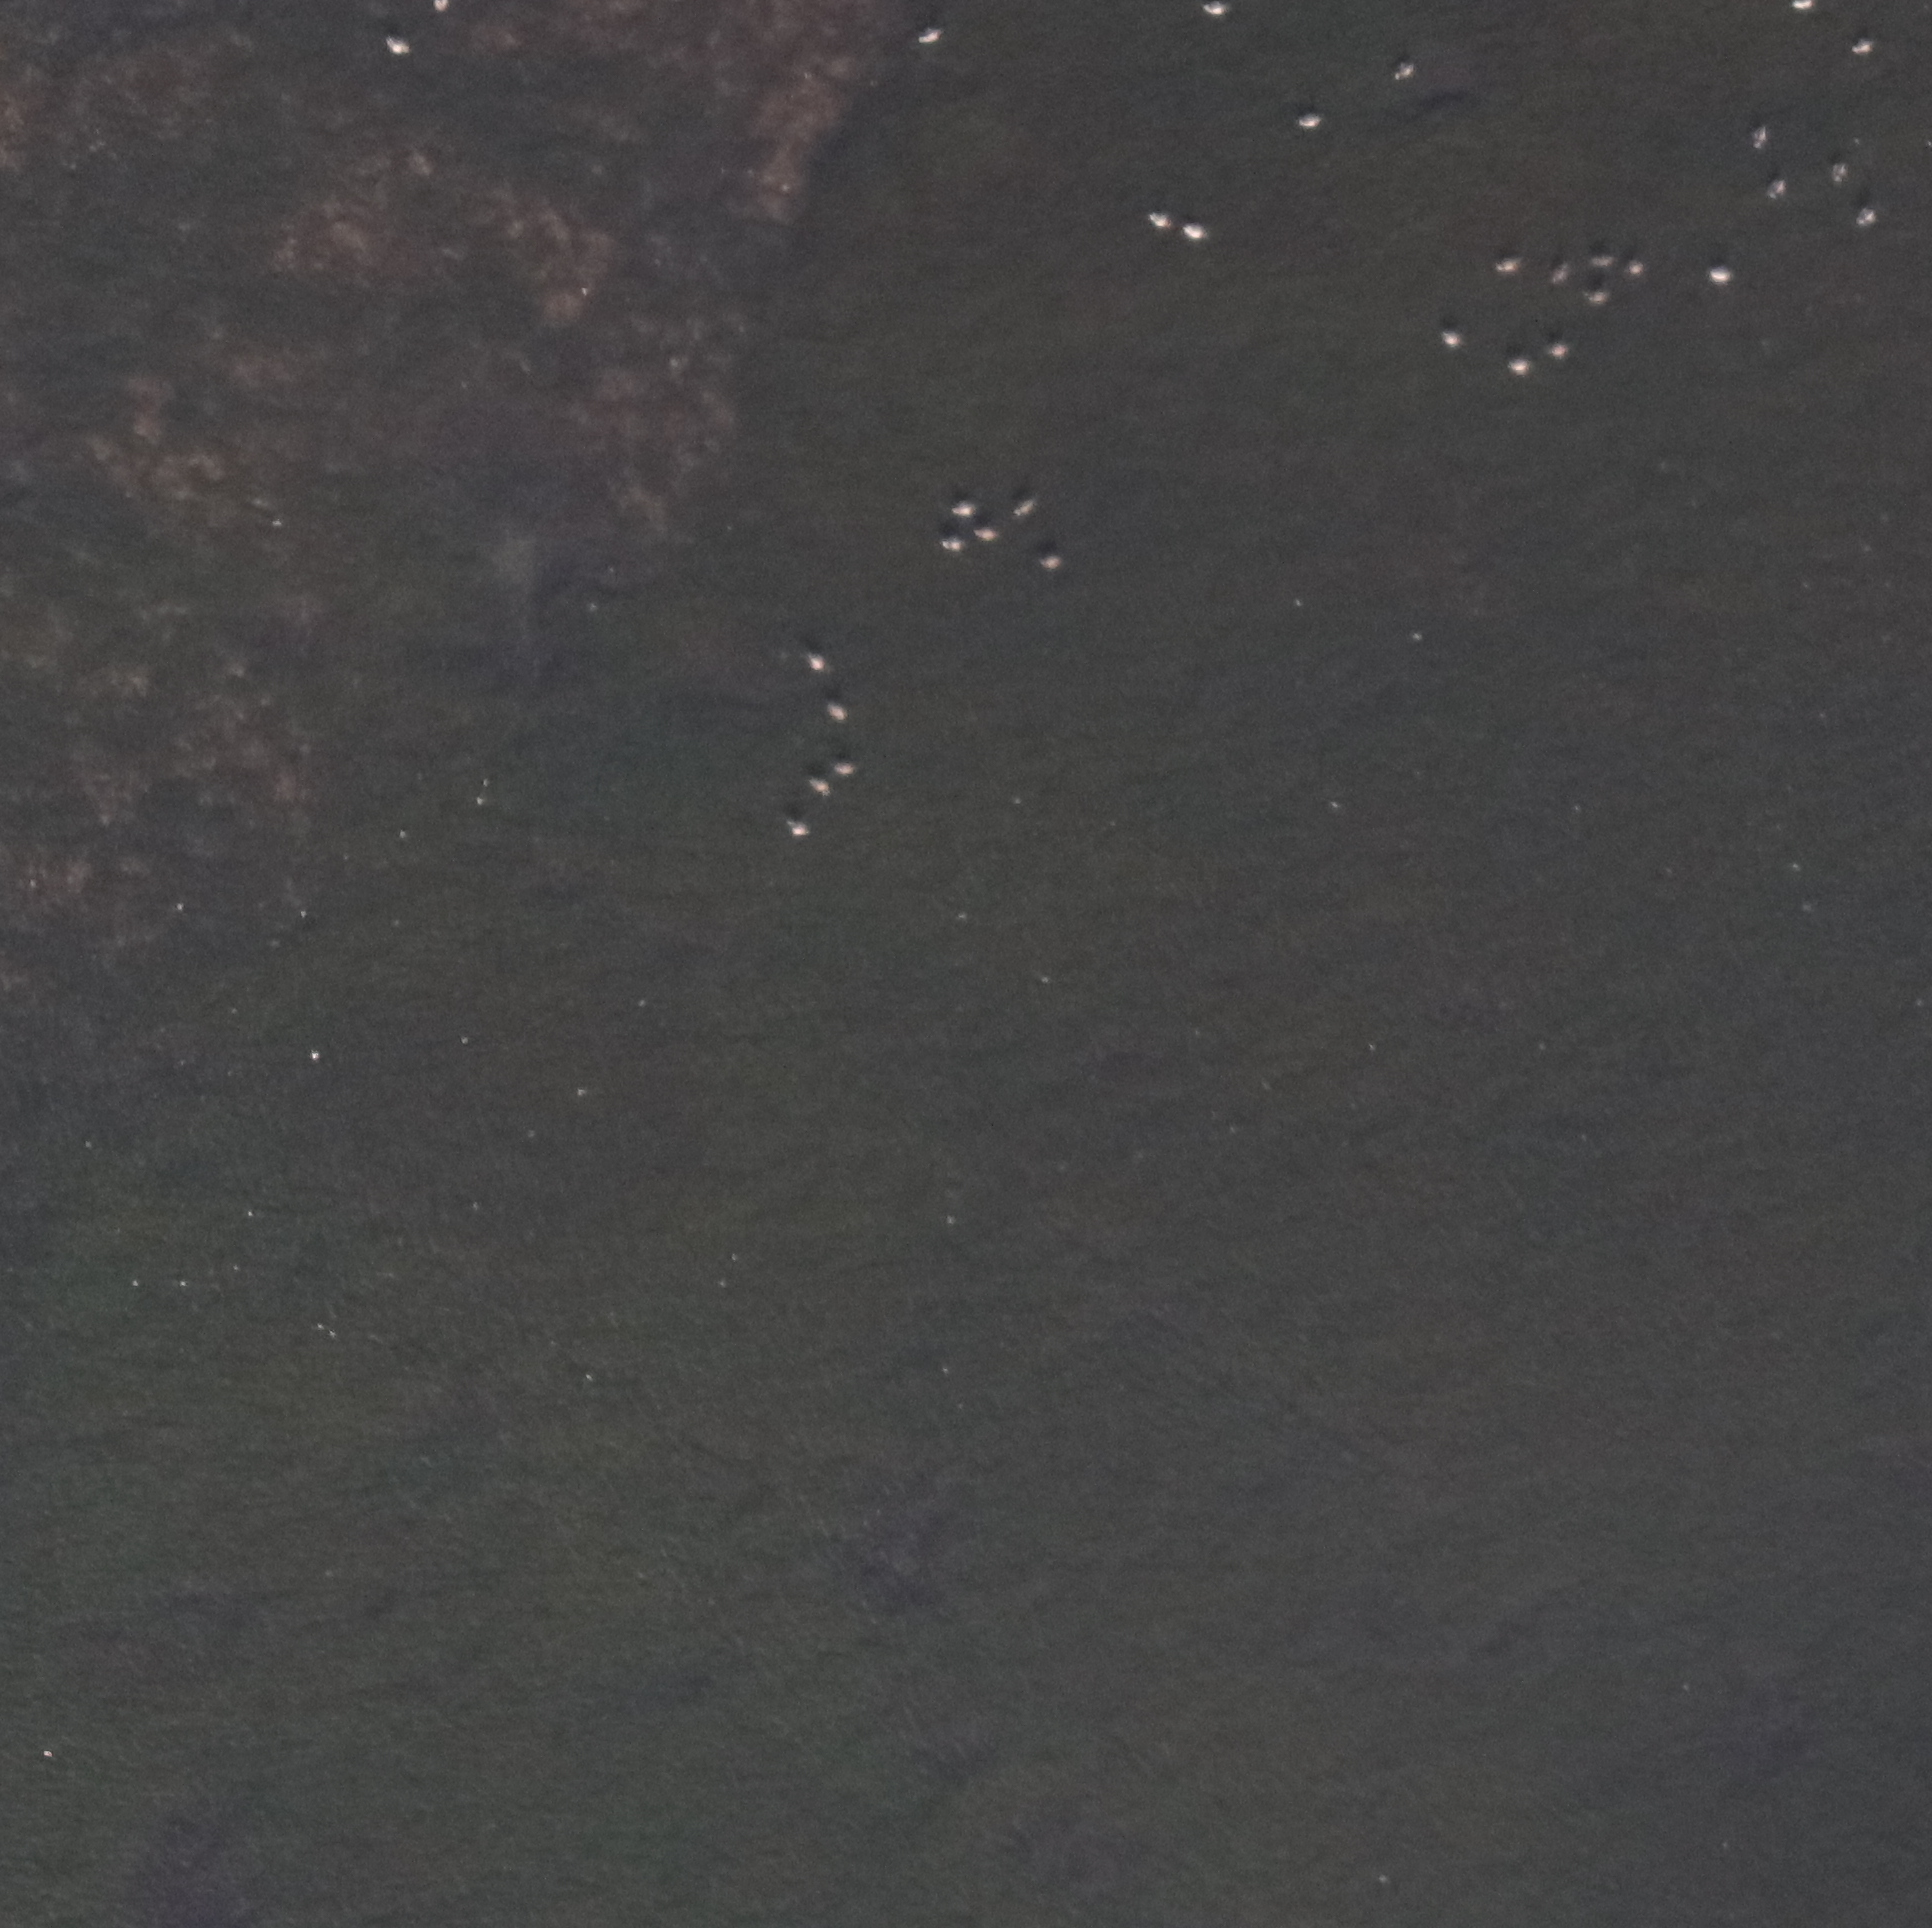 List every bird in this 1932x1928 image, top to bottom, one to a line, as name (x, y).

brant (928, 28)
brant (1867, 46)
brant (394, 48)
brant (1405, 71)
brant (1307, 127)
brant (1760, 133)
brant (1841, 174)
brant (1778, 184)
brant (1147, 217)
brant (1870, 220)
brant (1208, 229)
brant (1607, 259)
brant (1512, 264)
brant (1631, 274)
brant (1564, 275)
brant (1726, 276)
brant (1604, 293)
brant (1456, 334)
brant (1550, 349)
brant (1522, 358)
brant (970, 503)
brant (1023, 509)
brant (981, 534)
brant (951, 546)
brant (1048, 567)
brant (822, 665)
brant (842, 708)
brant (850, 763)
brant (821, 785)
brant (809, 827)